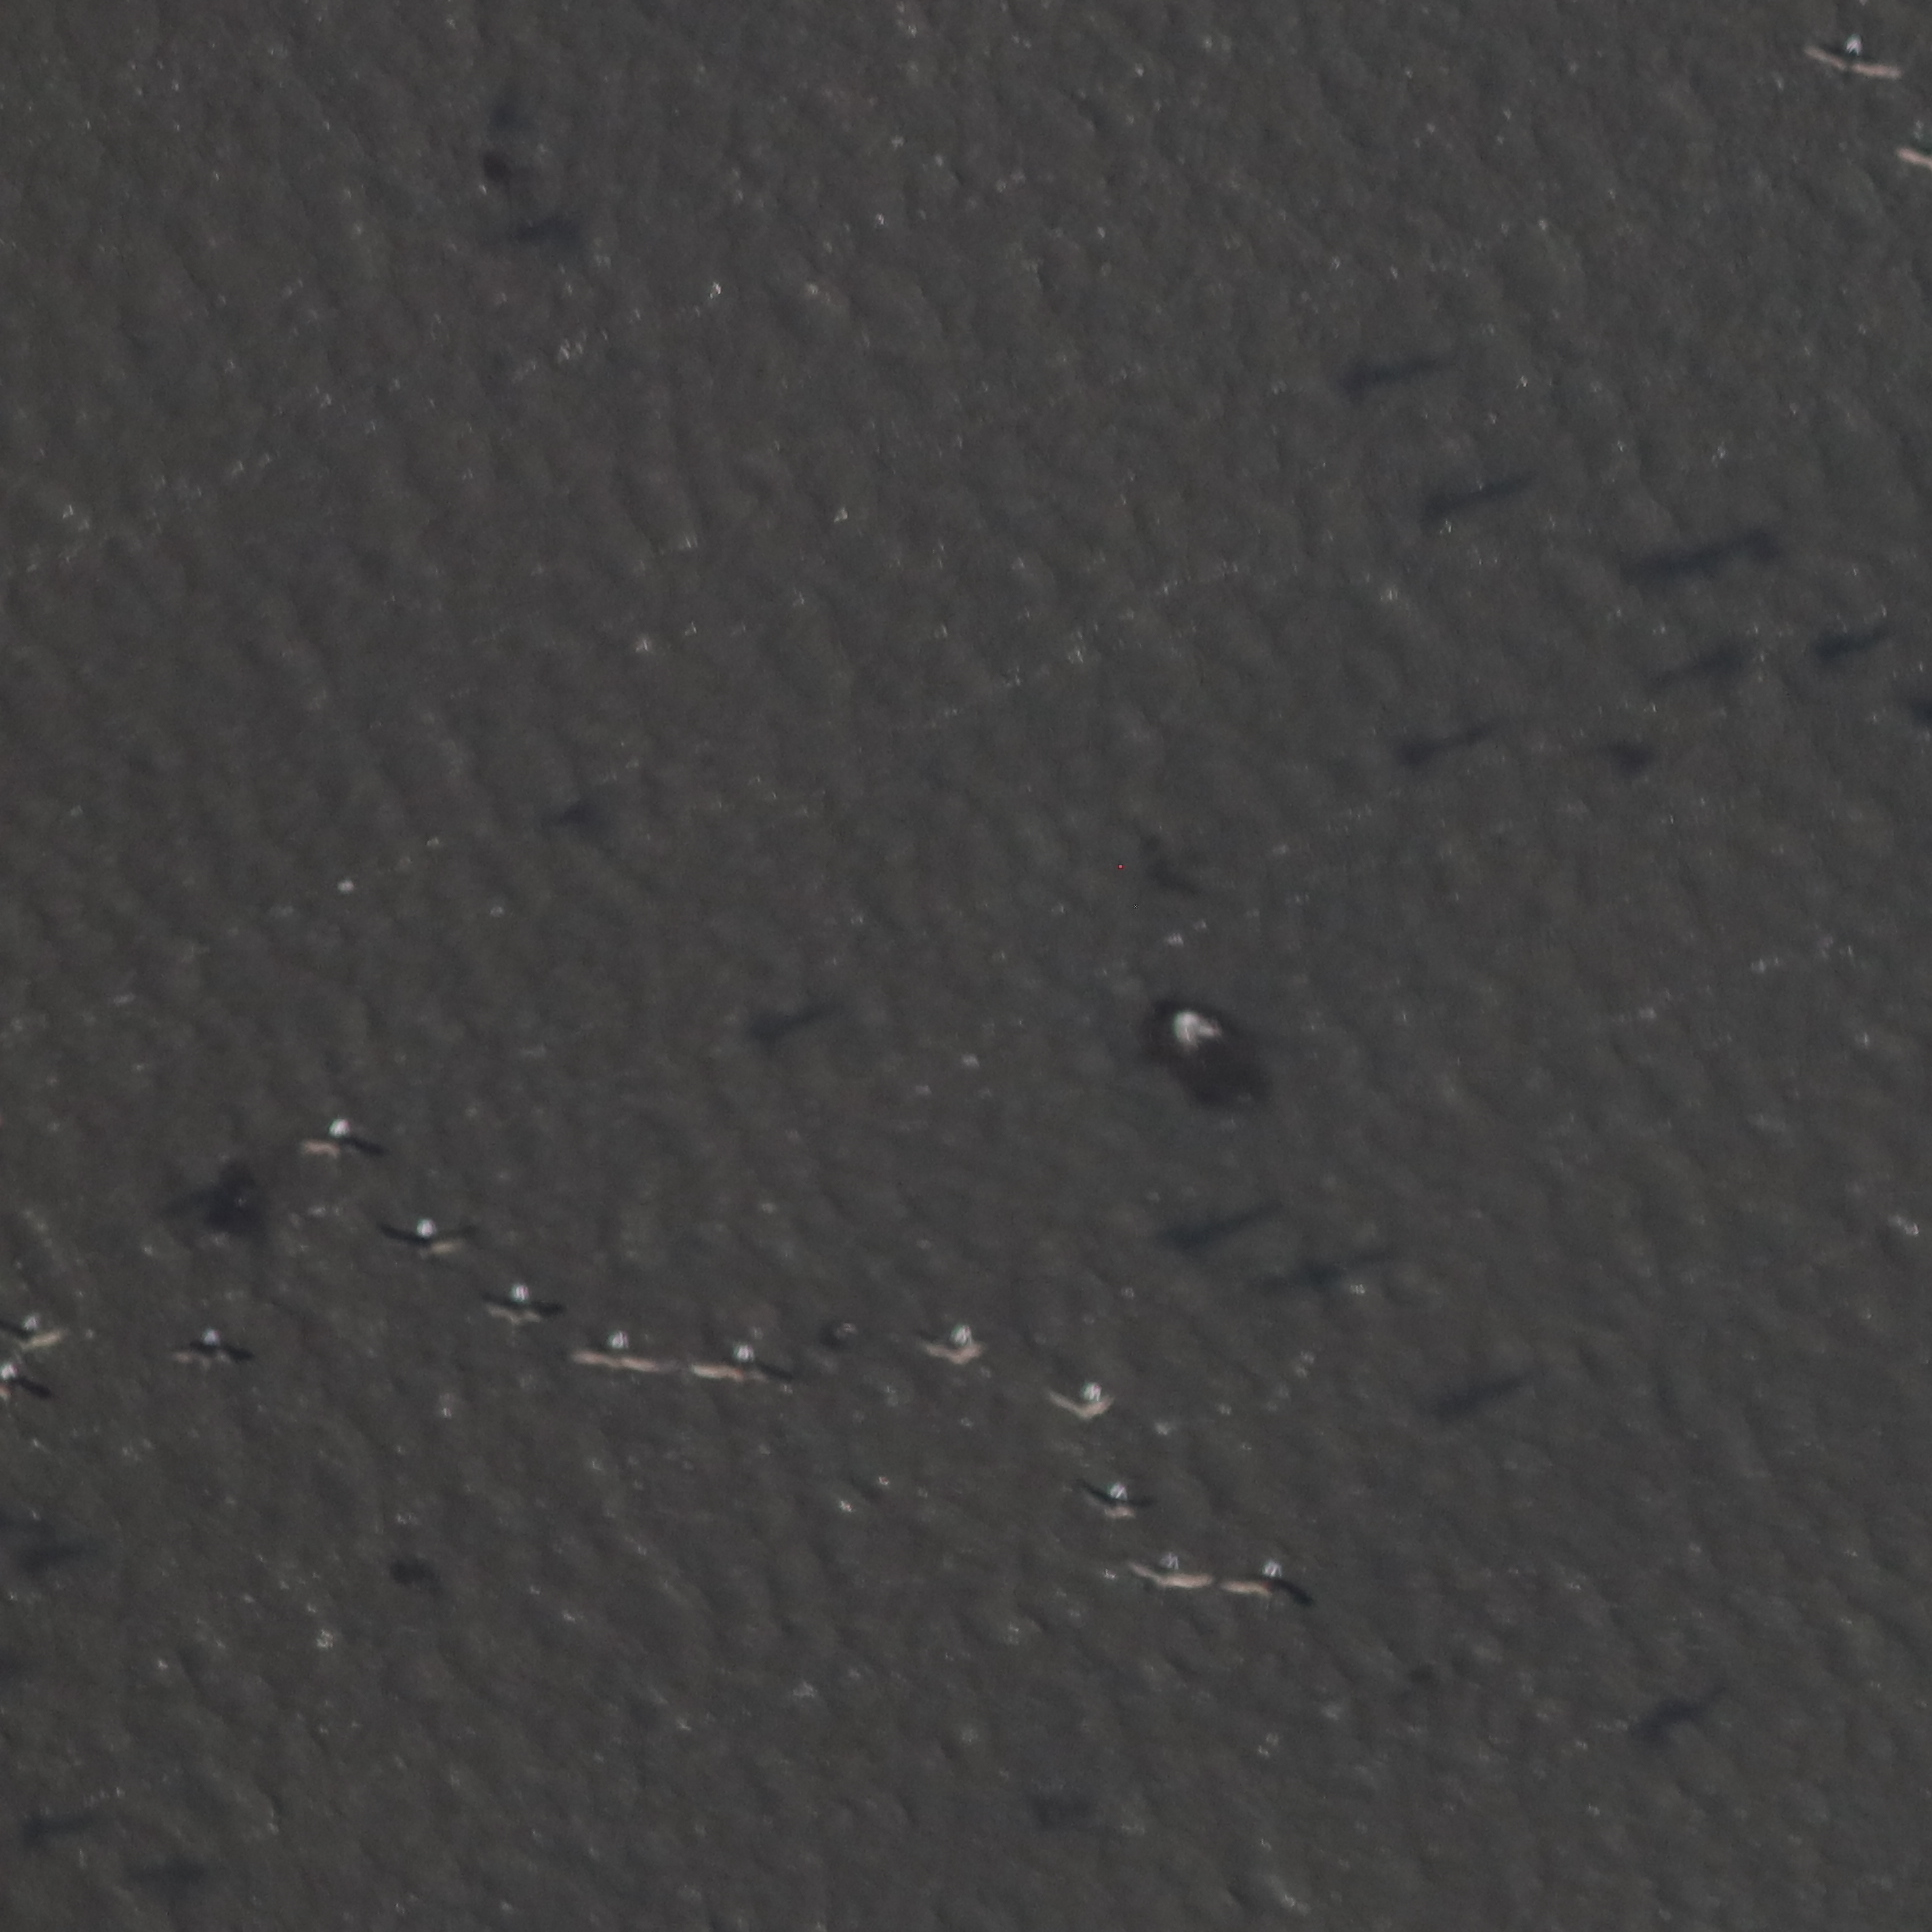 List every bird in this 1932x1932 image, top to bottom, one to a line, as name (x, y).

brant (1846, 60)
brant (339, 1141)
brant (427, 1241)
brant (522, 1319)
brant (29, 1335)
brant (212, 1353)
brant (957, 1353)
brant (621, 1363)
brant (740, 1374)
brant (3, 1389)
brant (1085, 1405)
brant (1109, 1505)
brant (1161, 1581)
brant (1266, 1586)